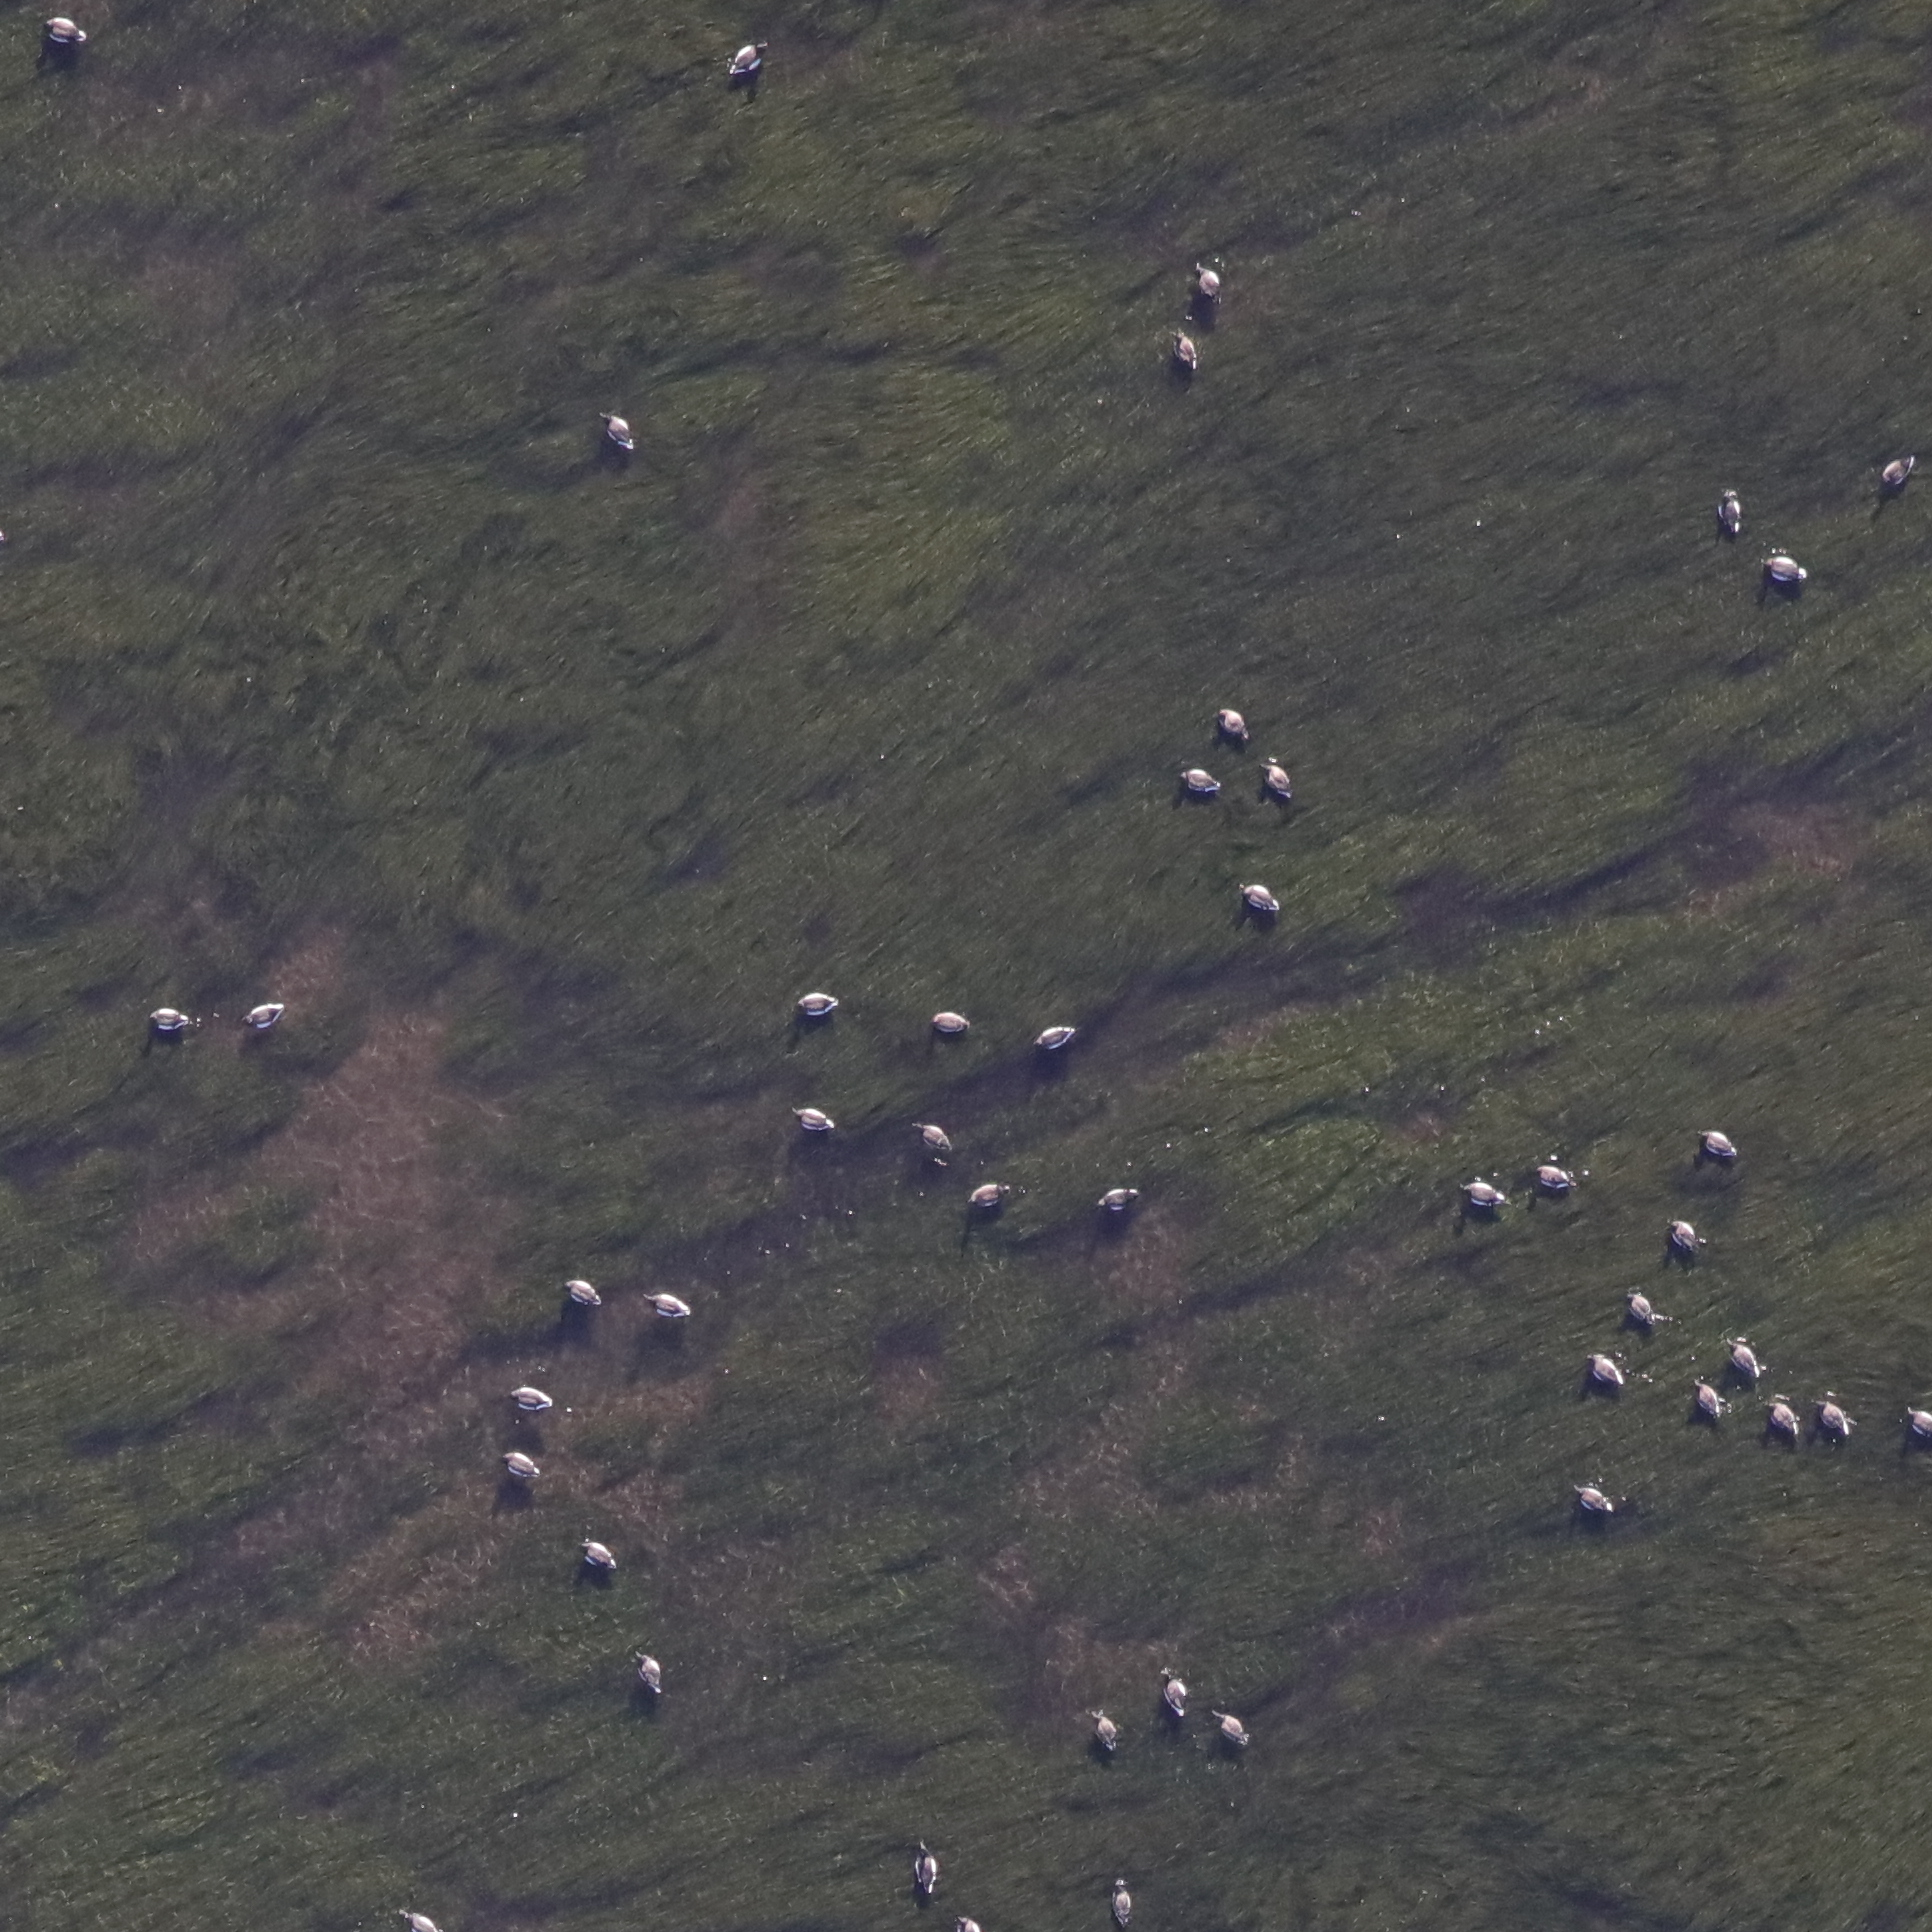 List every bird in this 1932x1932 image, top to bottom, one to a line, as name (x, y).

brant (62, 32)
brant (748, 62)
brant (1207, 283)
brant (1187, 348)
brant (619, 432)
brant (1898, 474)
brant (1728, 513)
brant (1787, 570)
brant (1233, 726)
brant (1277, 780)
brant (1199, 783)
brant (1259, 900)
brant (817, 1004)
brant (265, 1016)
brant (170, 1021)
brant (948, 1021)
brant (1055, 1037)
brant (813, 1120)
brant (935, 1140)
brant (1718, 1145)
brant (1550, 1174)
brant (1483, 1192)
brant (988, 1196)
brant (1119, 1199)
brant (1684, 1235)
brant (583, 1293)
brant (667, 1304)
brant (1643, 1307)
brant (1743, 1355)
brant (1606, 1368)
brant (1708, 1396)
brant (531, 1398)
brant (1782, 1414)
brant (1831, 1419)
brant (1925, 1424)
brant (520, 1465)
brant (1593, 1498)
brant (600, 1554)
brant (649, 1673)
brant (1175, 1691)
brant (1231, 1728)
brant (1106, 1730)
brant (927, 1870)
brant (1122, 1903)
brant (423, 1927)